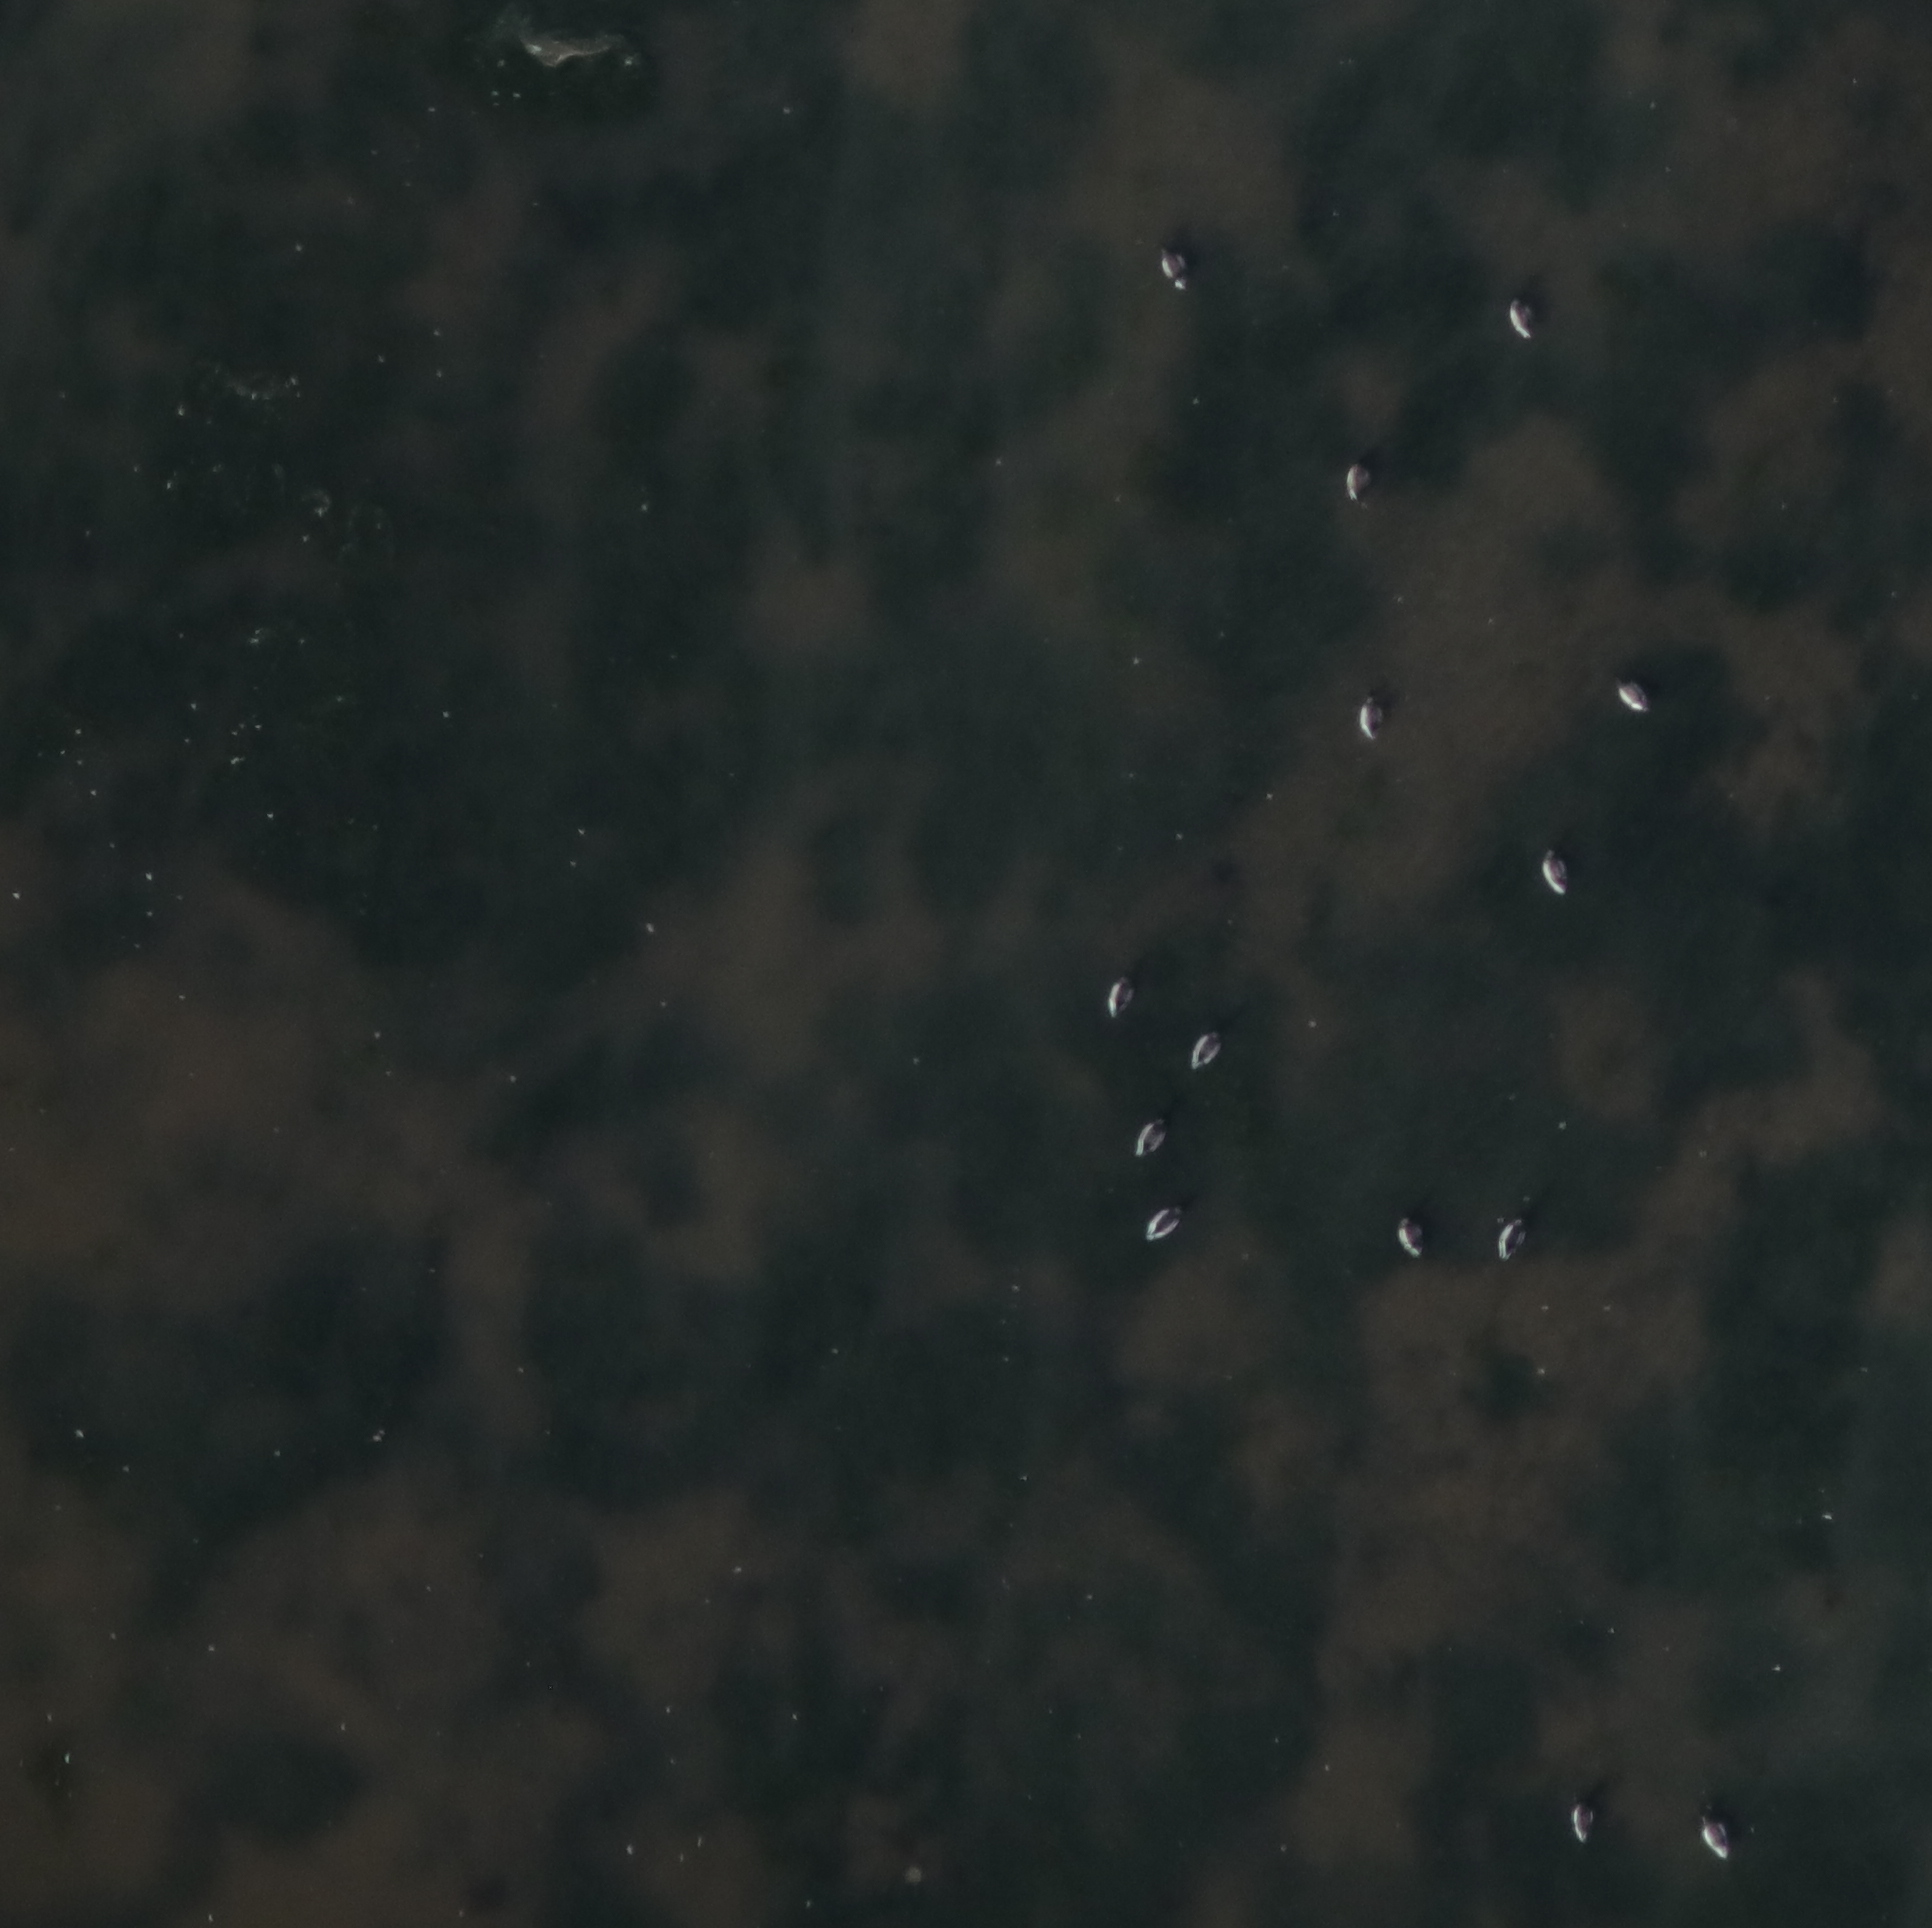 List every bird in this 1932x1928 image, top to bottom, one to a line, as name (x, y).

brant (1176, 268)
brant (1522, 319)
brant (1360, 480)
brant (1632, 697)
brant (1374, 717)
brant (1555, 870)
brant (1122, 999)
brant (1208, 1049)
brant (1153, 1136)
brant (1166, 1223)
brant (1413, 1234)
brant (1512, 1235)
brant (1584, 1820)
brant (1717, 1833)